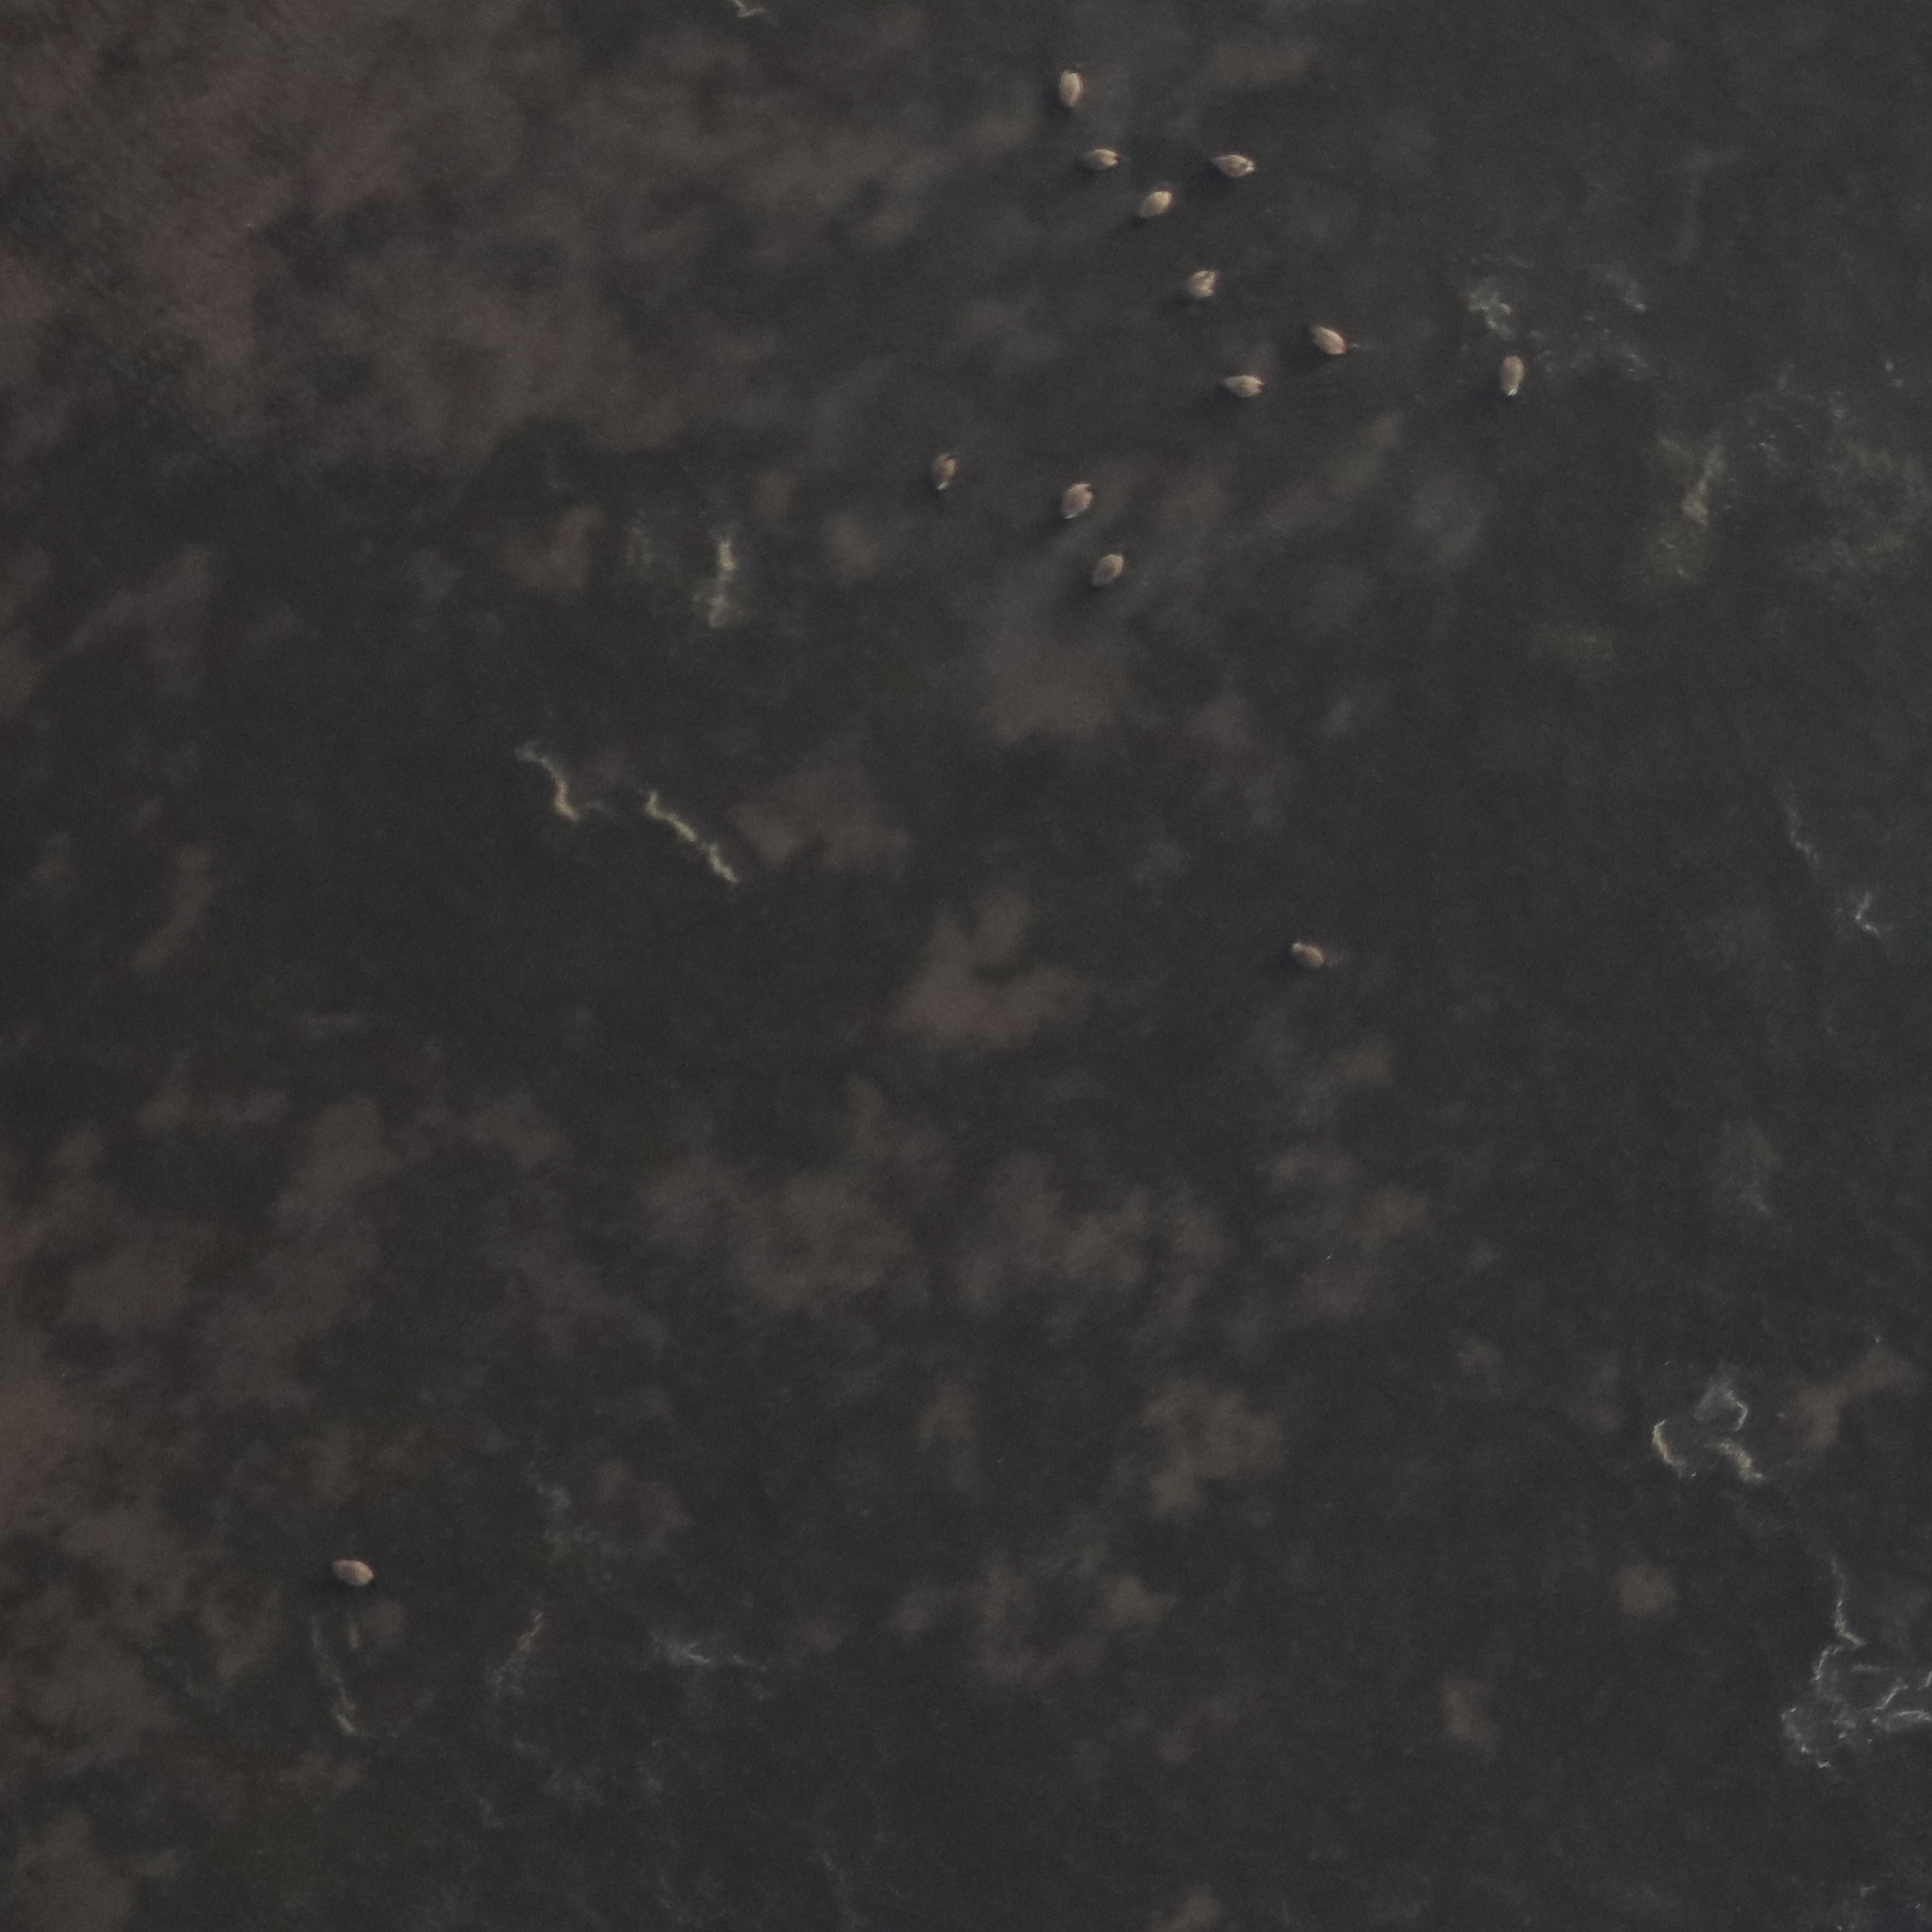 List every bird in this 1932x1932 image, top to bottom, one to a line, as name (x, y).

Canada goose (1066, 82)
Canada goose (1103, 161)
Canada goose (1232, 169)
Canada goose (1158, 202)
Canada goose (1205, 293)
Canada goose (1328, 339)
Canada goose (1510, 375)
Canada goose (1238, 383)
Canada goose (940, 471)
Canada goose (1075, 502)
Canada goose (1109, 569)
Canada goose (1310, 960)
Canada goose (354, 1573)